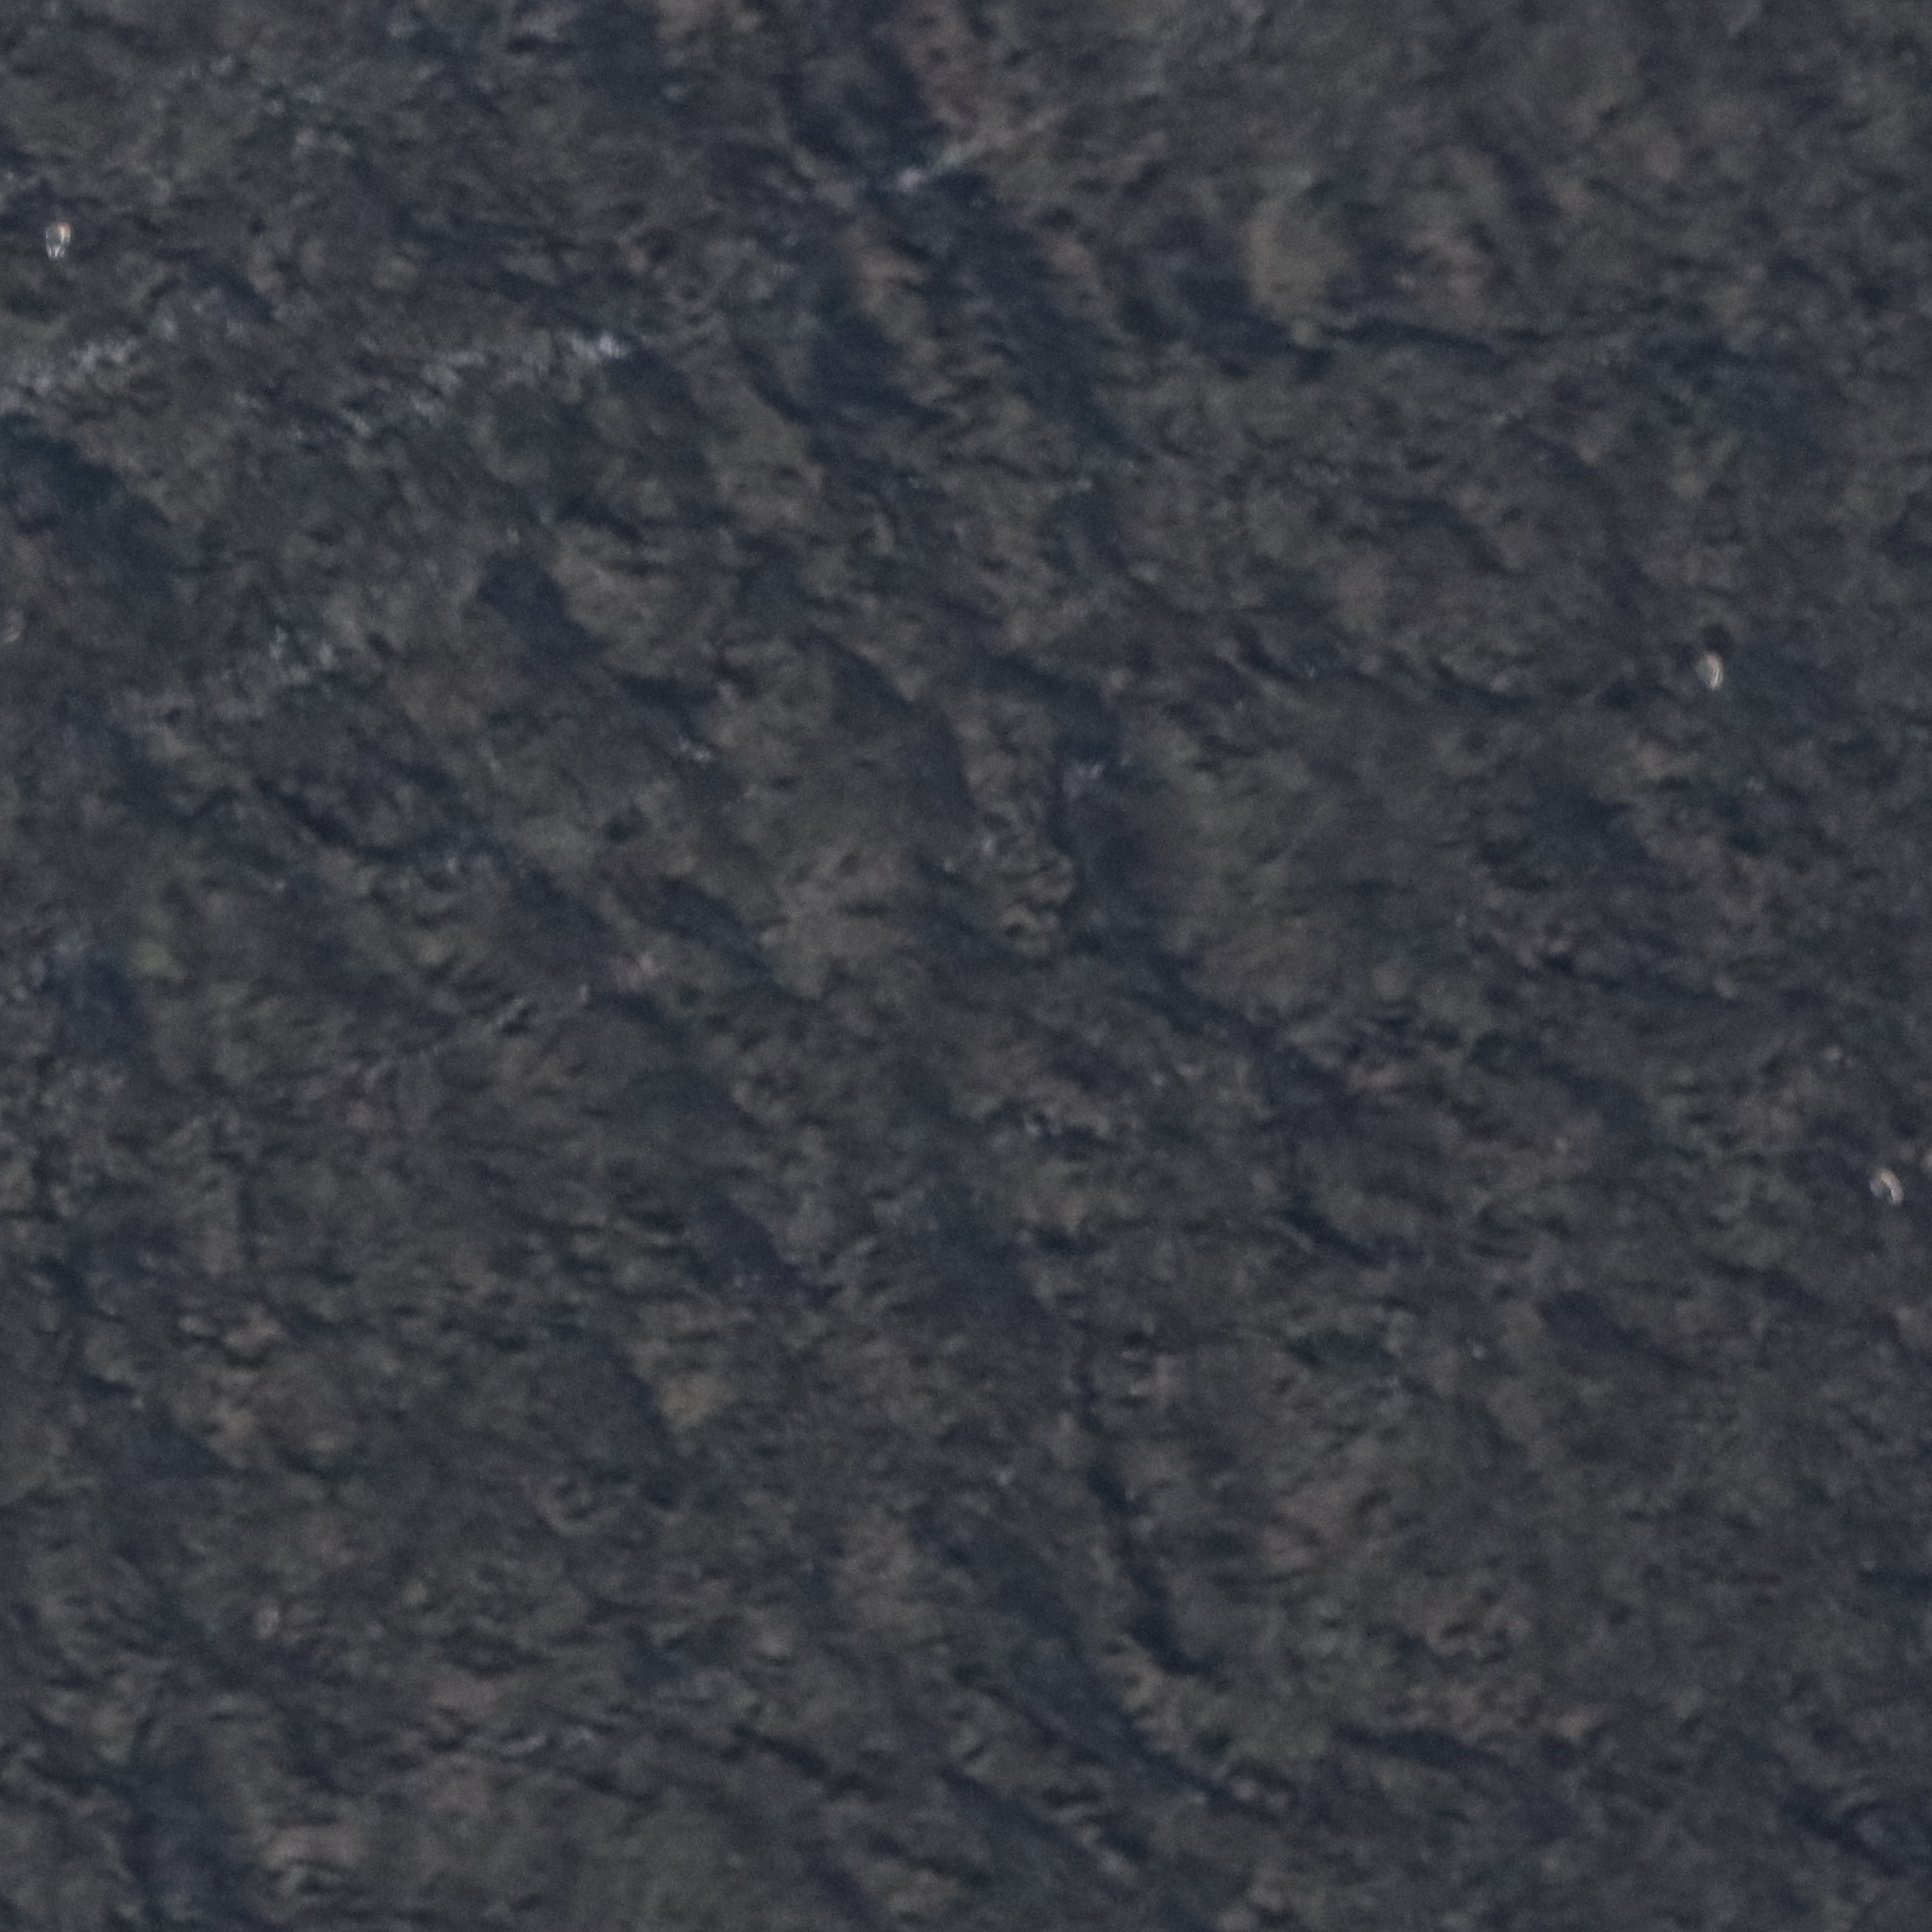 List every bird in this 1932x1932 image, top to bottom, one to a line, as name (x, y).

brant (56, 237)
brant (1710, 669)
brant (1885, 1187)